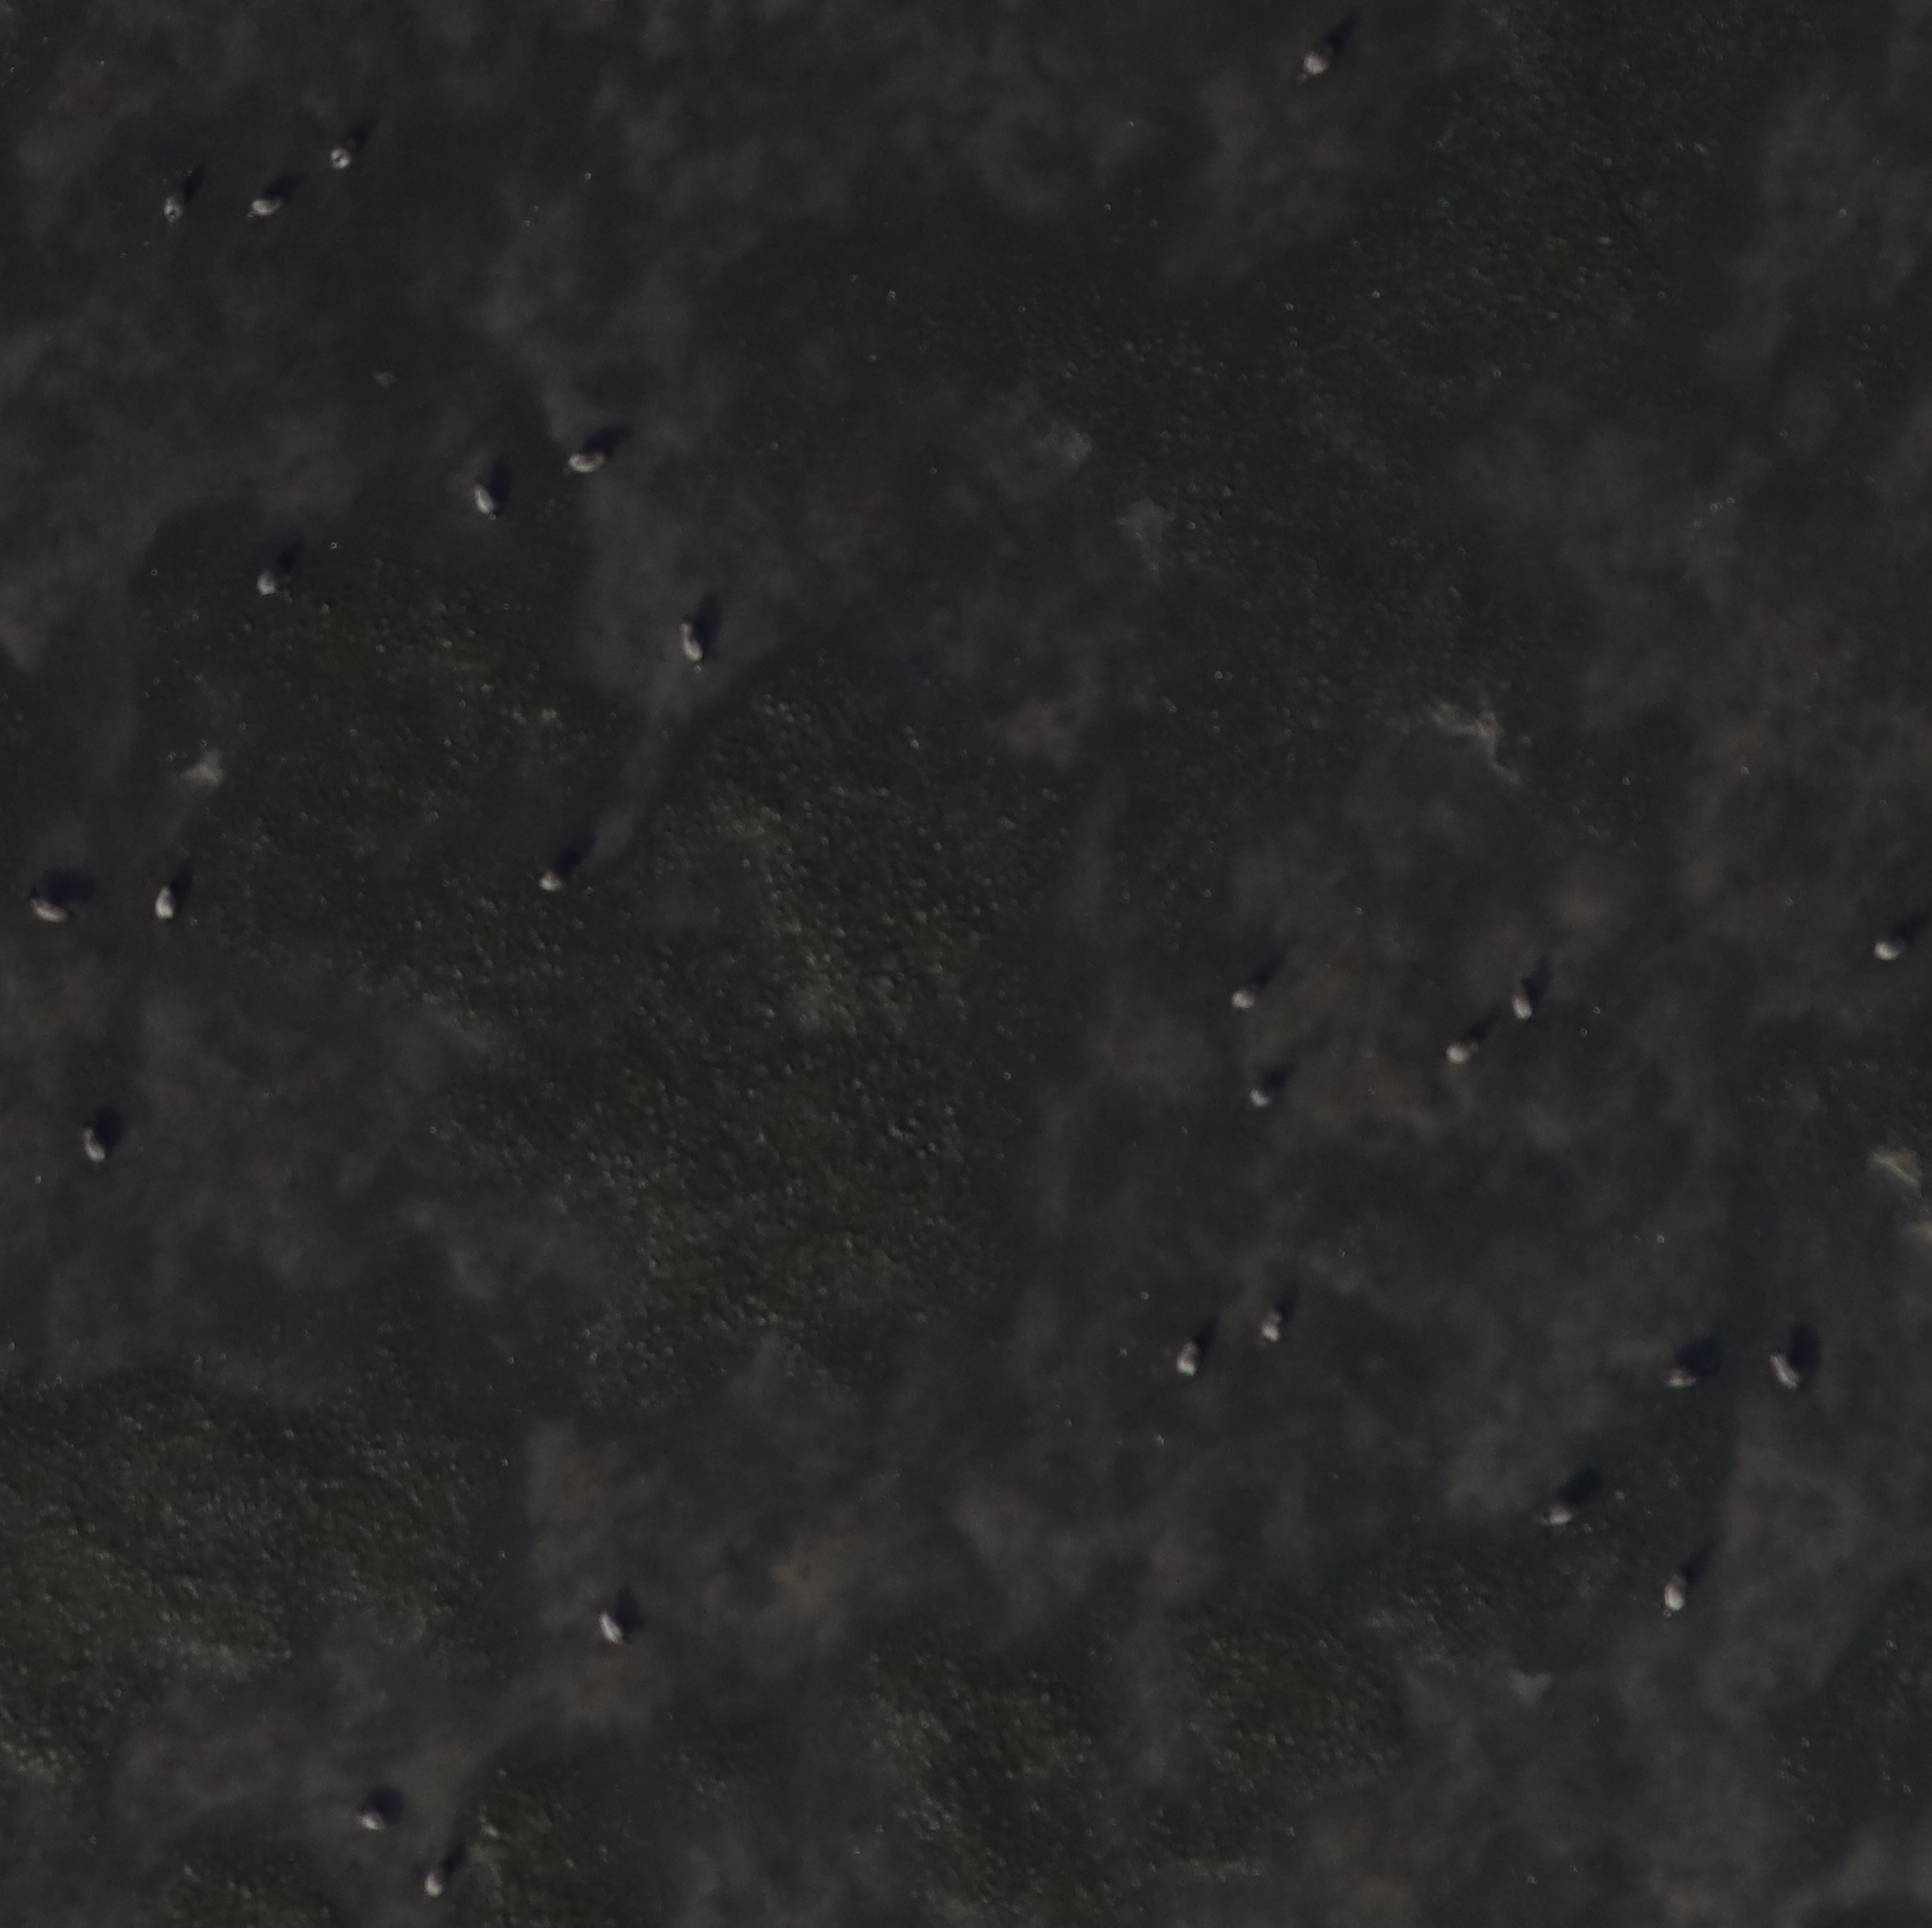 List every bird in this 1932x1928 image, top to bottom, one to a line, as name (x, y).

Canada goose (1315, 60)
Canada goose (343, 155)
Canada goose (163, 203)
Canada goose (259, 205)
Canada goose (589, 460)
Canada goose (489, 500)
Canada goose (268, 579)
Canada goose (696, 652)
Canada goose (555, 870)
Canada goose (31, 899)
Canada goose (169, 901)
Canada goose (1890, 941)
Canada goose (1245, 1000)
Canada goose (1527, 1001)
Canada goose (1453, 1057)
Canada goose (1261, 1099)
Canada goose (85, 1145)
Canada goose (1279, 1320)
Canada goose (1185, 1372)
Canada goose (1780, 1373)
Canada goose (1690, 1376)
Canada goose (1569, 1513)
Canada goose (1678, 1596)
Canada goose (619, 1629)
Canada goose (371, 1810)
Canada goose (435, 1879)